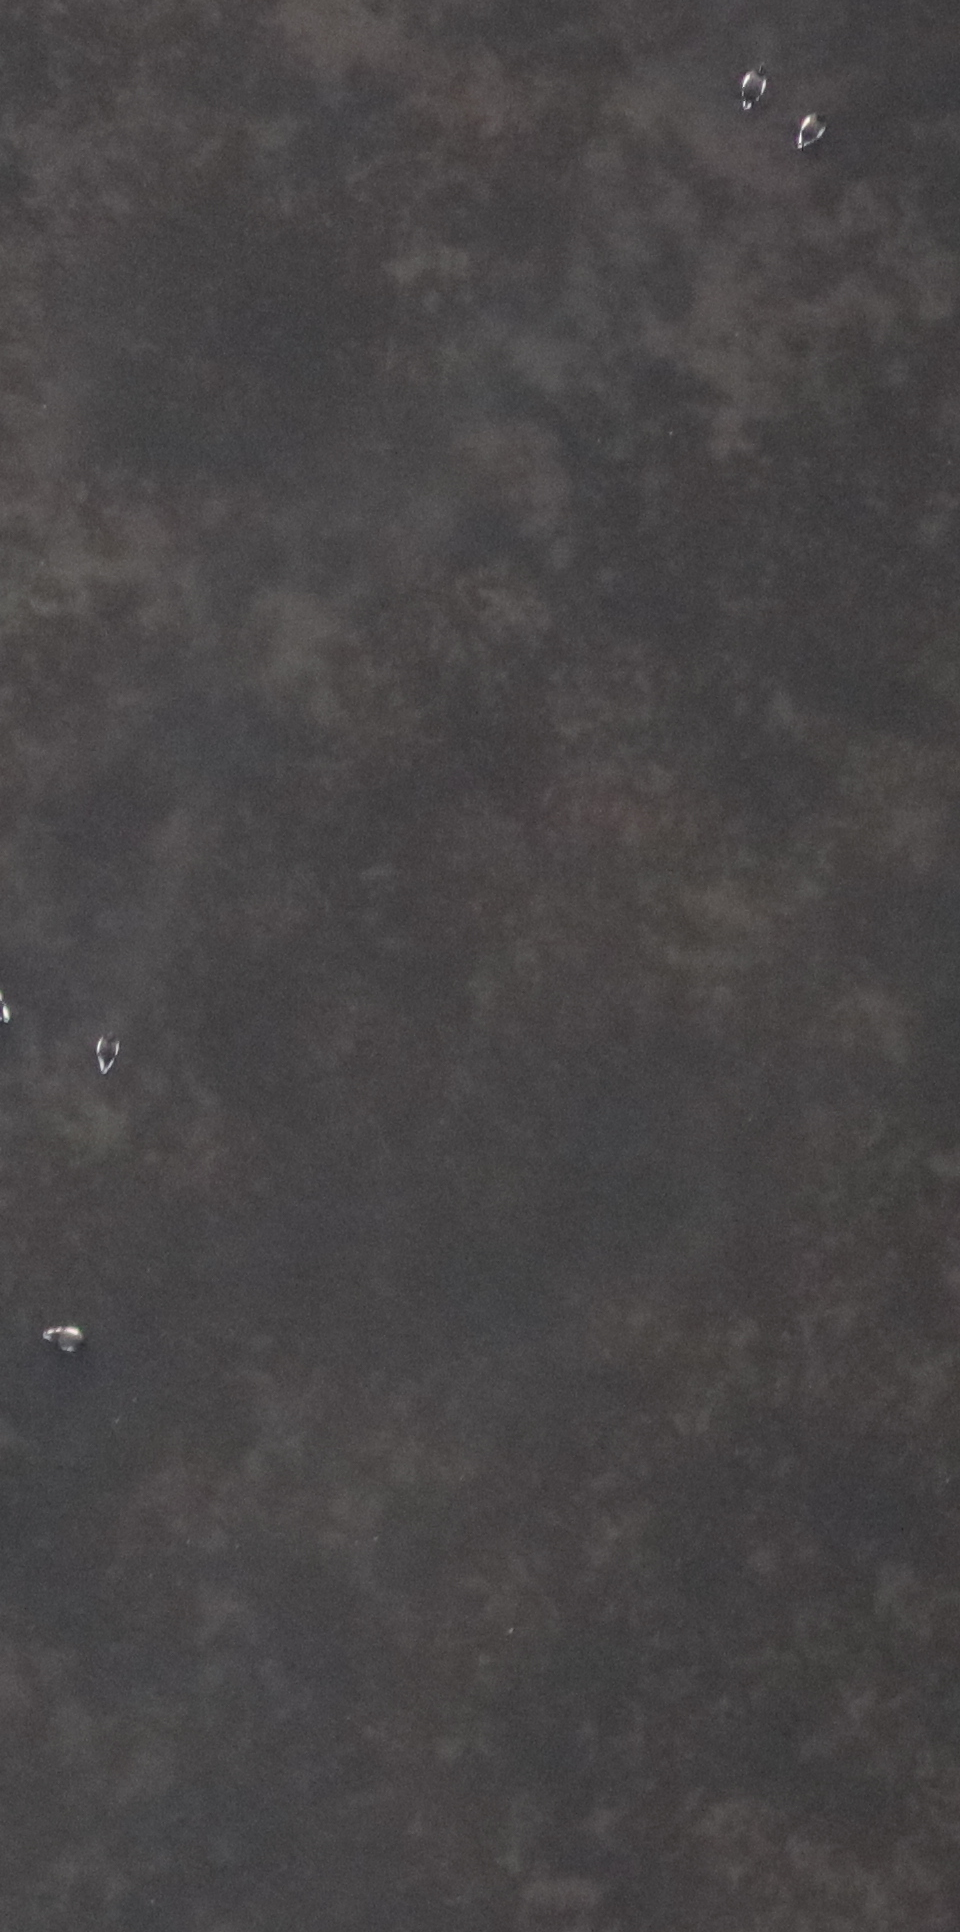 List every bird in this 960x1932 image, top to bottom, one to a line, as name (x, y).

brant (754, 86)
brant (811, 129)
brant (109, 1052)
brant (66, 1341)